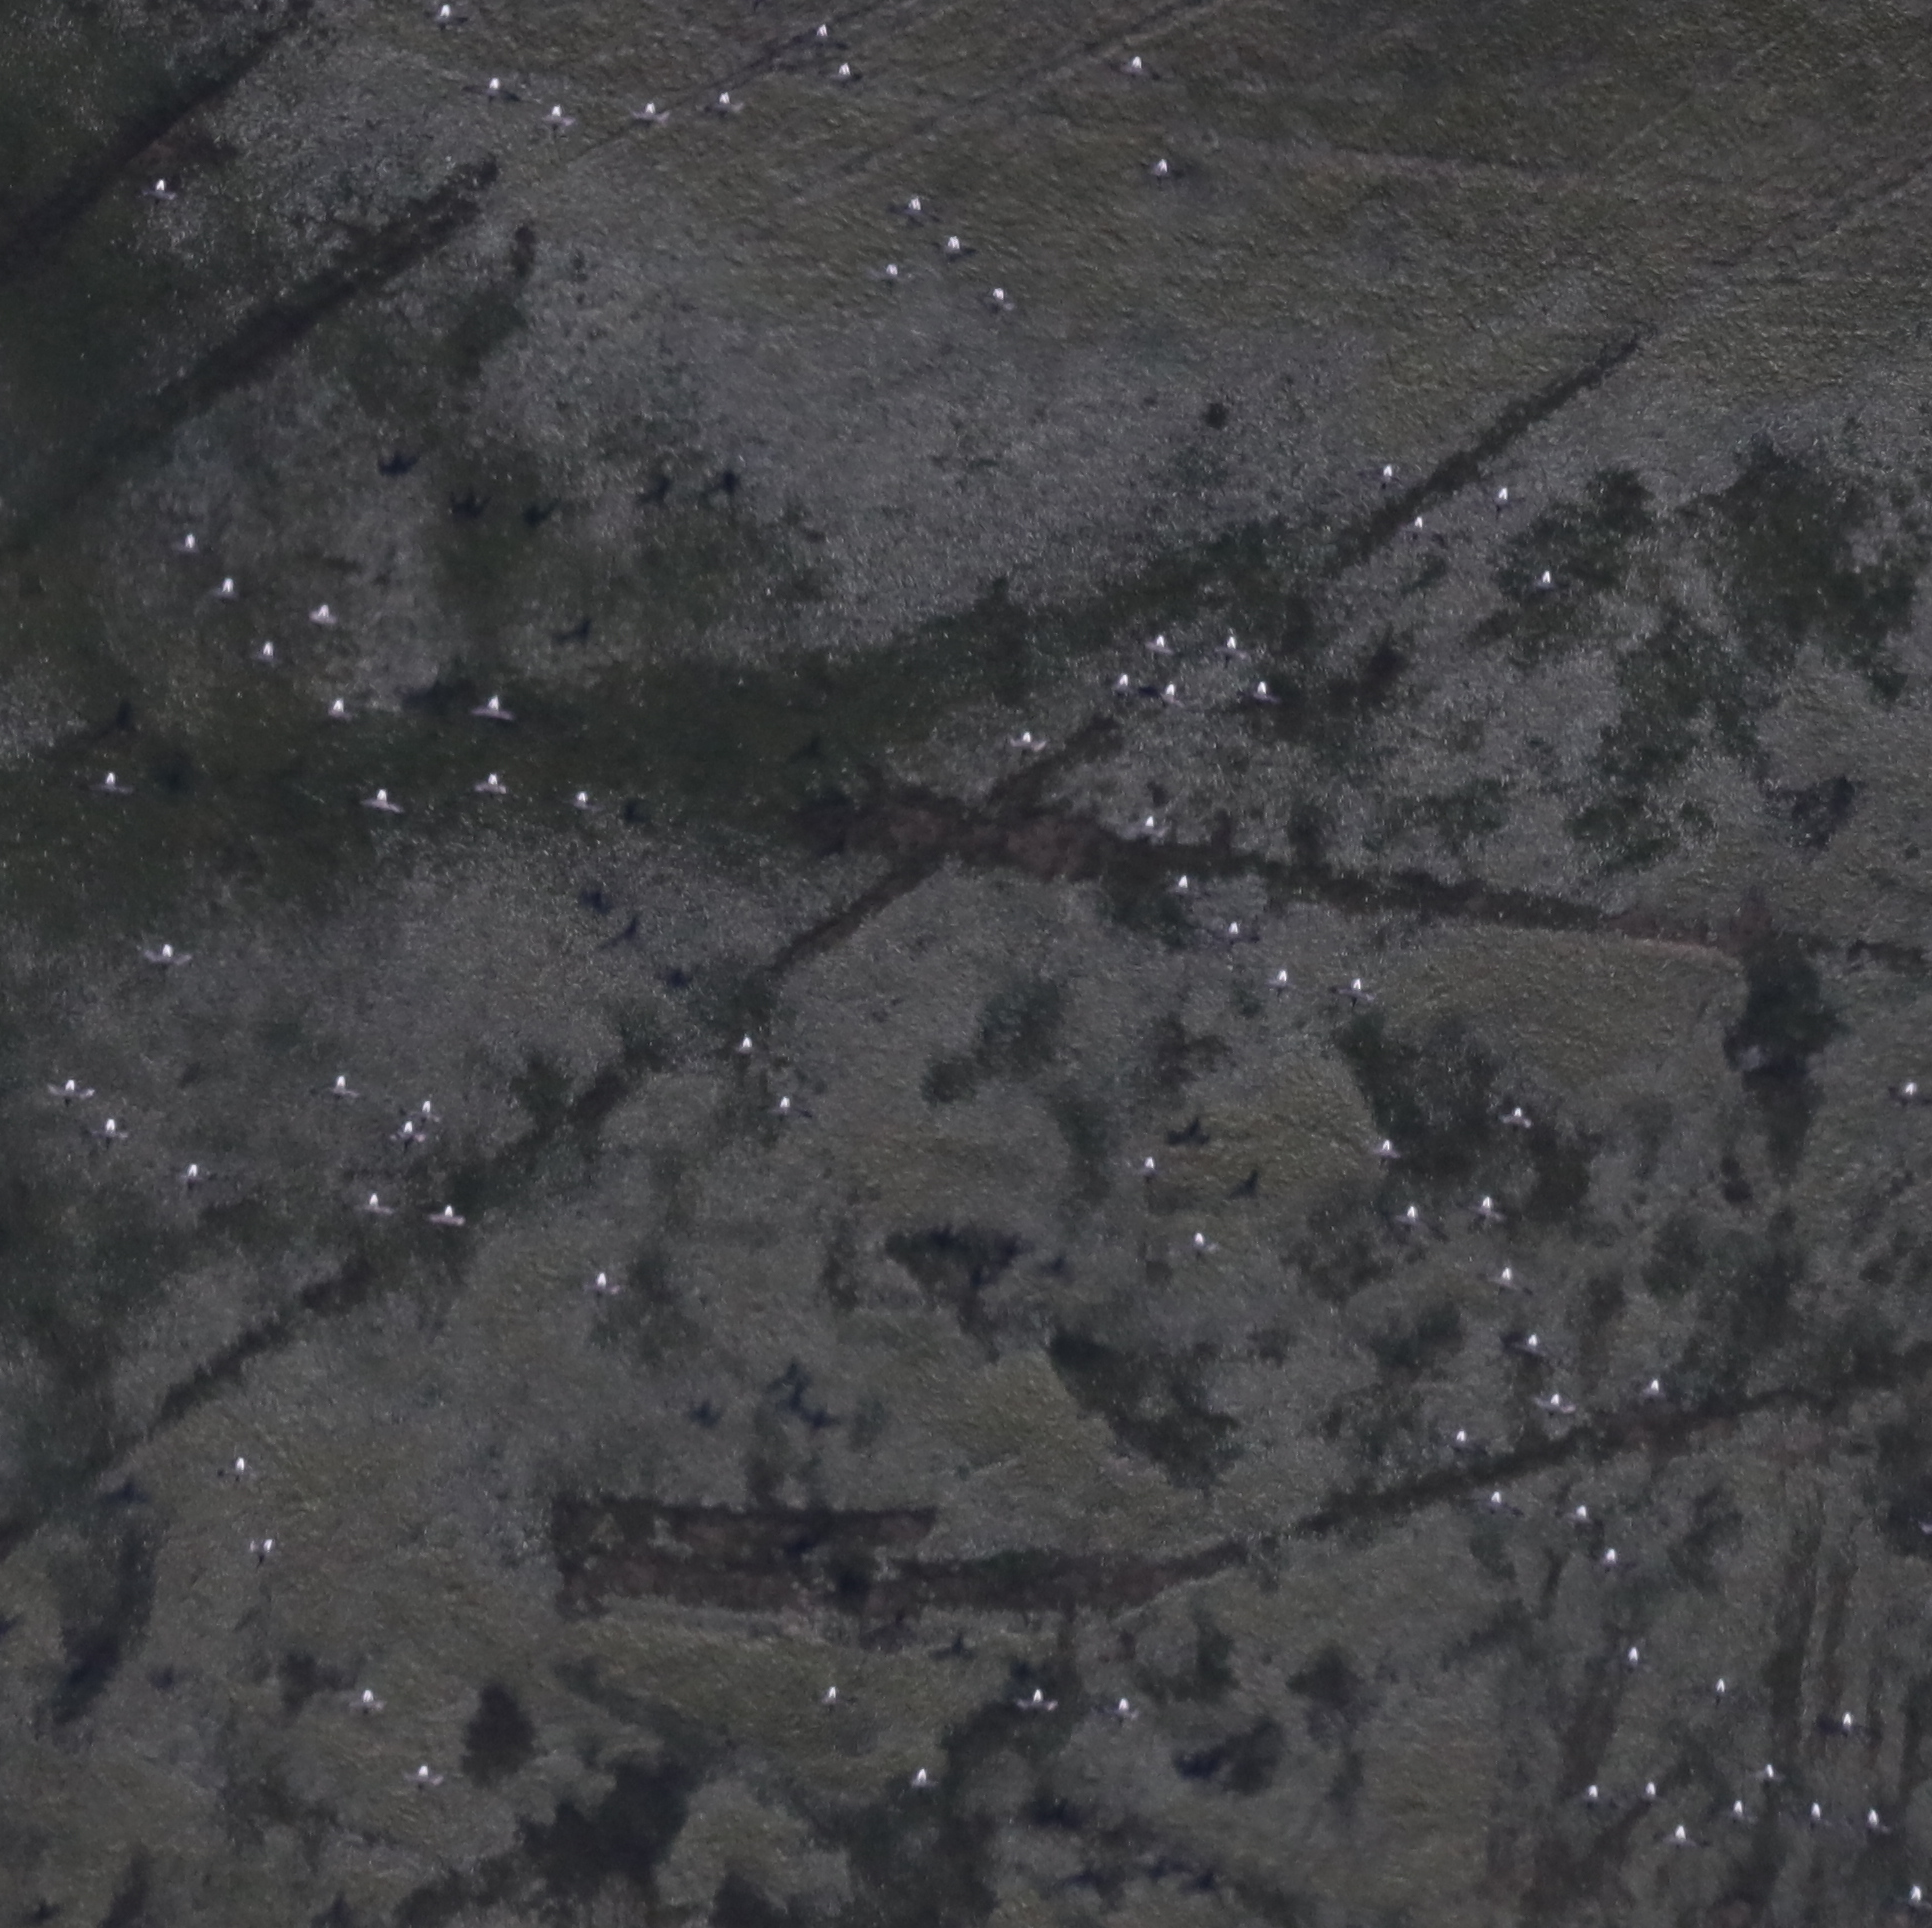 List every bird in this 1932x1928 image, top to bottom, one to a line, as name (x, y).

brant (441, 6)
brant (833, 40)
brant (841, 74)
brant (1138, 81)
brant (493, 89)
brant (728, 107)
brant (662, 114)
brant (559, 118)
brant (1161, 176)
brant (161, 195)
brant (915, 205)
brant (961, 261)
brant (885, 283)
brant (1003, 302)
brant (1387, 482)
brant (1512, 508)
brant (1420, 523)
brant (187, 555)
brant (1542, 584)
brant (215, 589)
brant (329, 624)
brant (1160, 646)
brant (254, 653)
brant (1235, 656)
brant (1115, 686)
brant (1264, 701)
brant (1172, 703)
brant (494, 712)
brant (339, 721)
brant (1029, 747)
brant (119, 781)
brant (495, 789)
brant (593, 809)
brant (385, 811)
brant (1151, 834)
brant (1192, 892)
brant (1242, 929)
brant (166, 958)
brant (1280, 988)
brant (1364, 994)
brant (756, 1050)
brant (1910, 1089)
brant (347, 1093)
brant (75, 1094)
brant (434, 1106)
brant (786, 1112)
brant (1516, 1118)
brant (403, 1139)
brant (117, 1140)
brant (1387, 1151)
brant (1146, 1165)
brant (193, 1171)
brant (378, 1206)
brant (1490, 1210)
brant (446, 1220)
brant (1410, 1224)
brant (1204, 1241)
brant (1512, 1280)
brant (597, 1292)
brant (1537, 1349)
brant (1653, 1390)
brant (1554, 1410)
brant (1453, 1440)
brant (241, 1466)
brant (1497, 1503)
brant (1590, 1511)
brant (268, 1536)
brant (1614, 1558)
brant (1625, 1657)
brant (1731, 1694)
brant (819, 1695)
brant (372, 1701)
brant (1044, 1701)
brant (1850, 1717)
brant (1130, 1720)
brant (1785, 1774)
brant (427, 1778)
brant (923, 1784)
brant (1651, 1797)
brant (1586, 1799)
brant (1748, 1812)
brant (1825, 1820)
brant (1689, 1830)
brant (1881, 1830)
brant (1916, 1899)